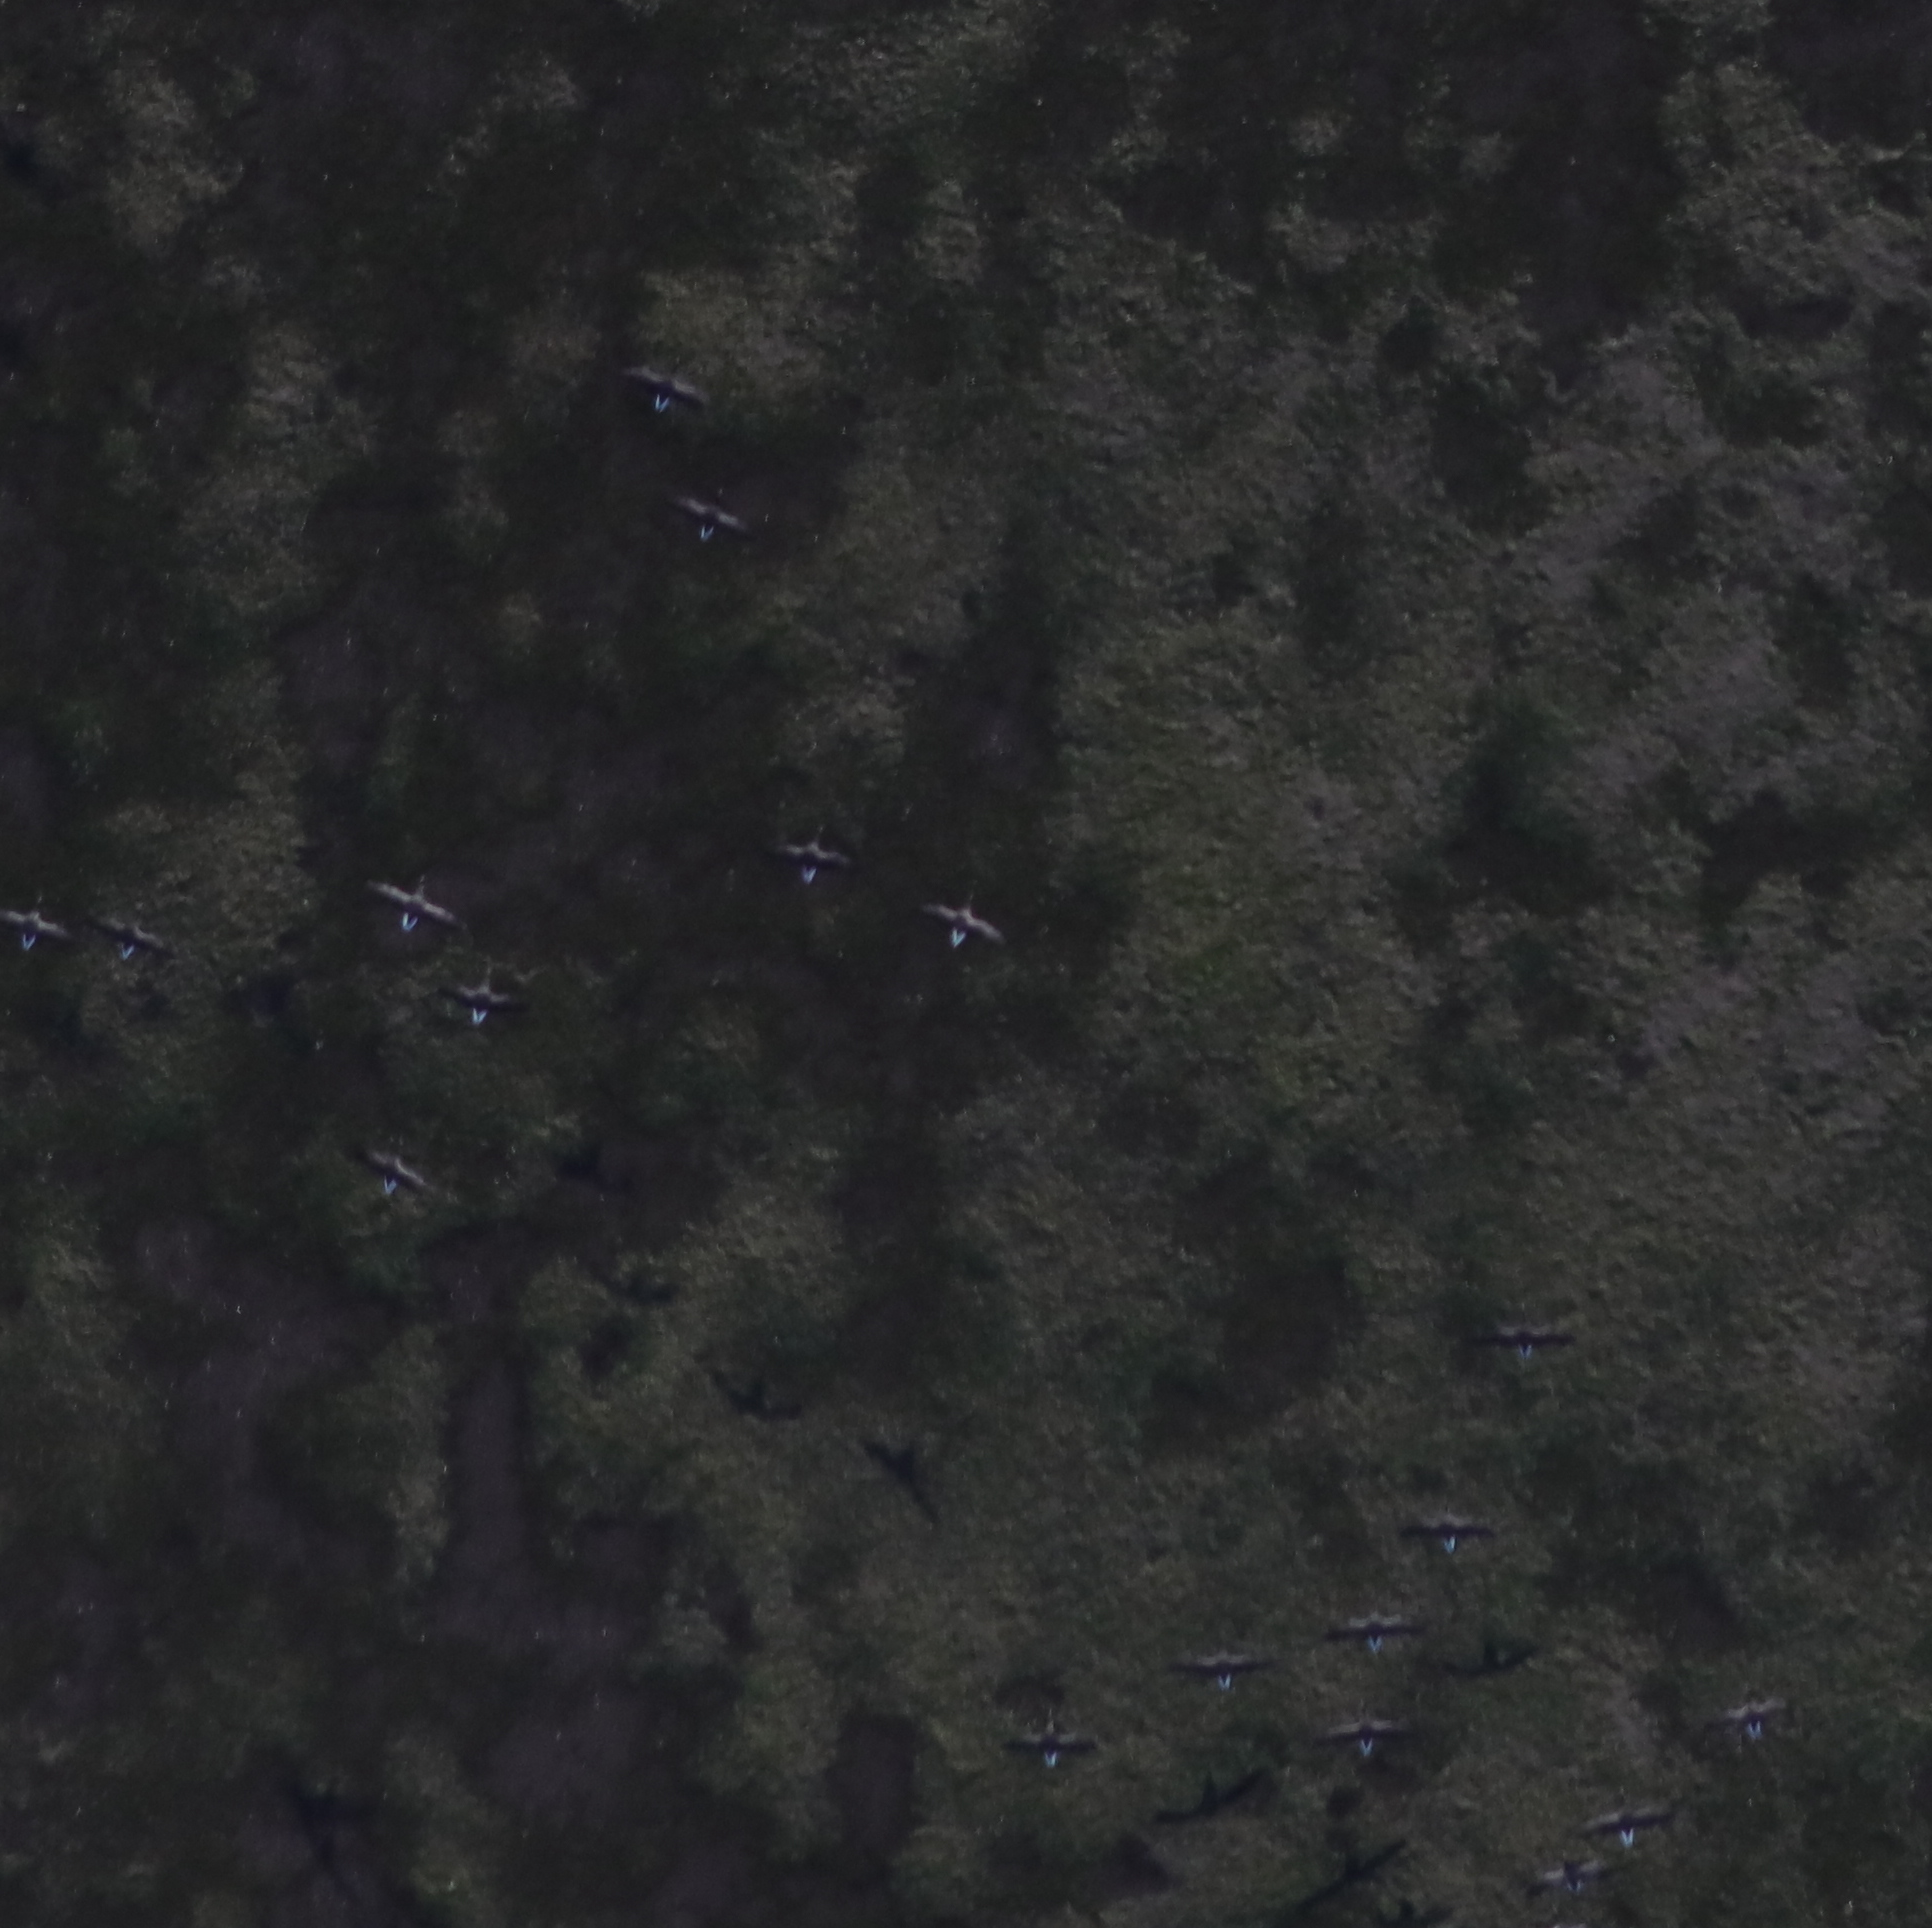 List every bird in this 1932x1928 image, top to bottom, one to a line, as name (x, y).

brant (663, 387)
brant (702, 500)
brant (809, 860)
brant (412, 905)
brant (958, 915)
brant (37, 923)
brant (130, 946)
brant (491, 1000)
brant (398, 1174)
brant (1517, 1343)
brant (1440, 1531)
brant (1379, 1627)
brant (1211, 1668)
brant (1754, 1704)
brant (1379, 1725)
brant (1047, 1760)
brant (1637, 1817)
brant (1562, 1888)